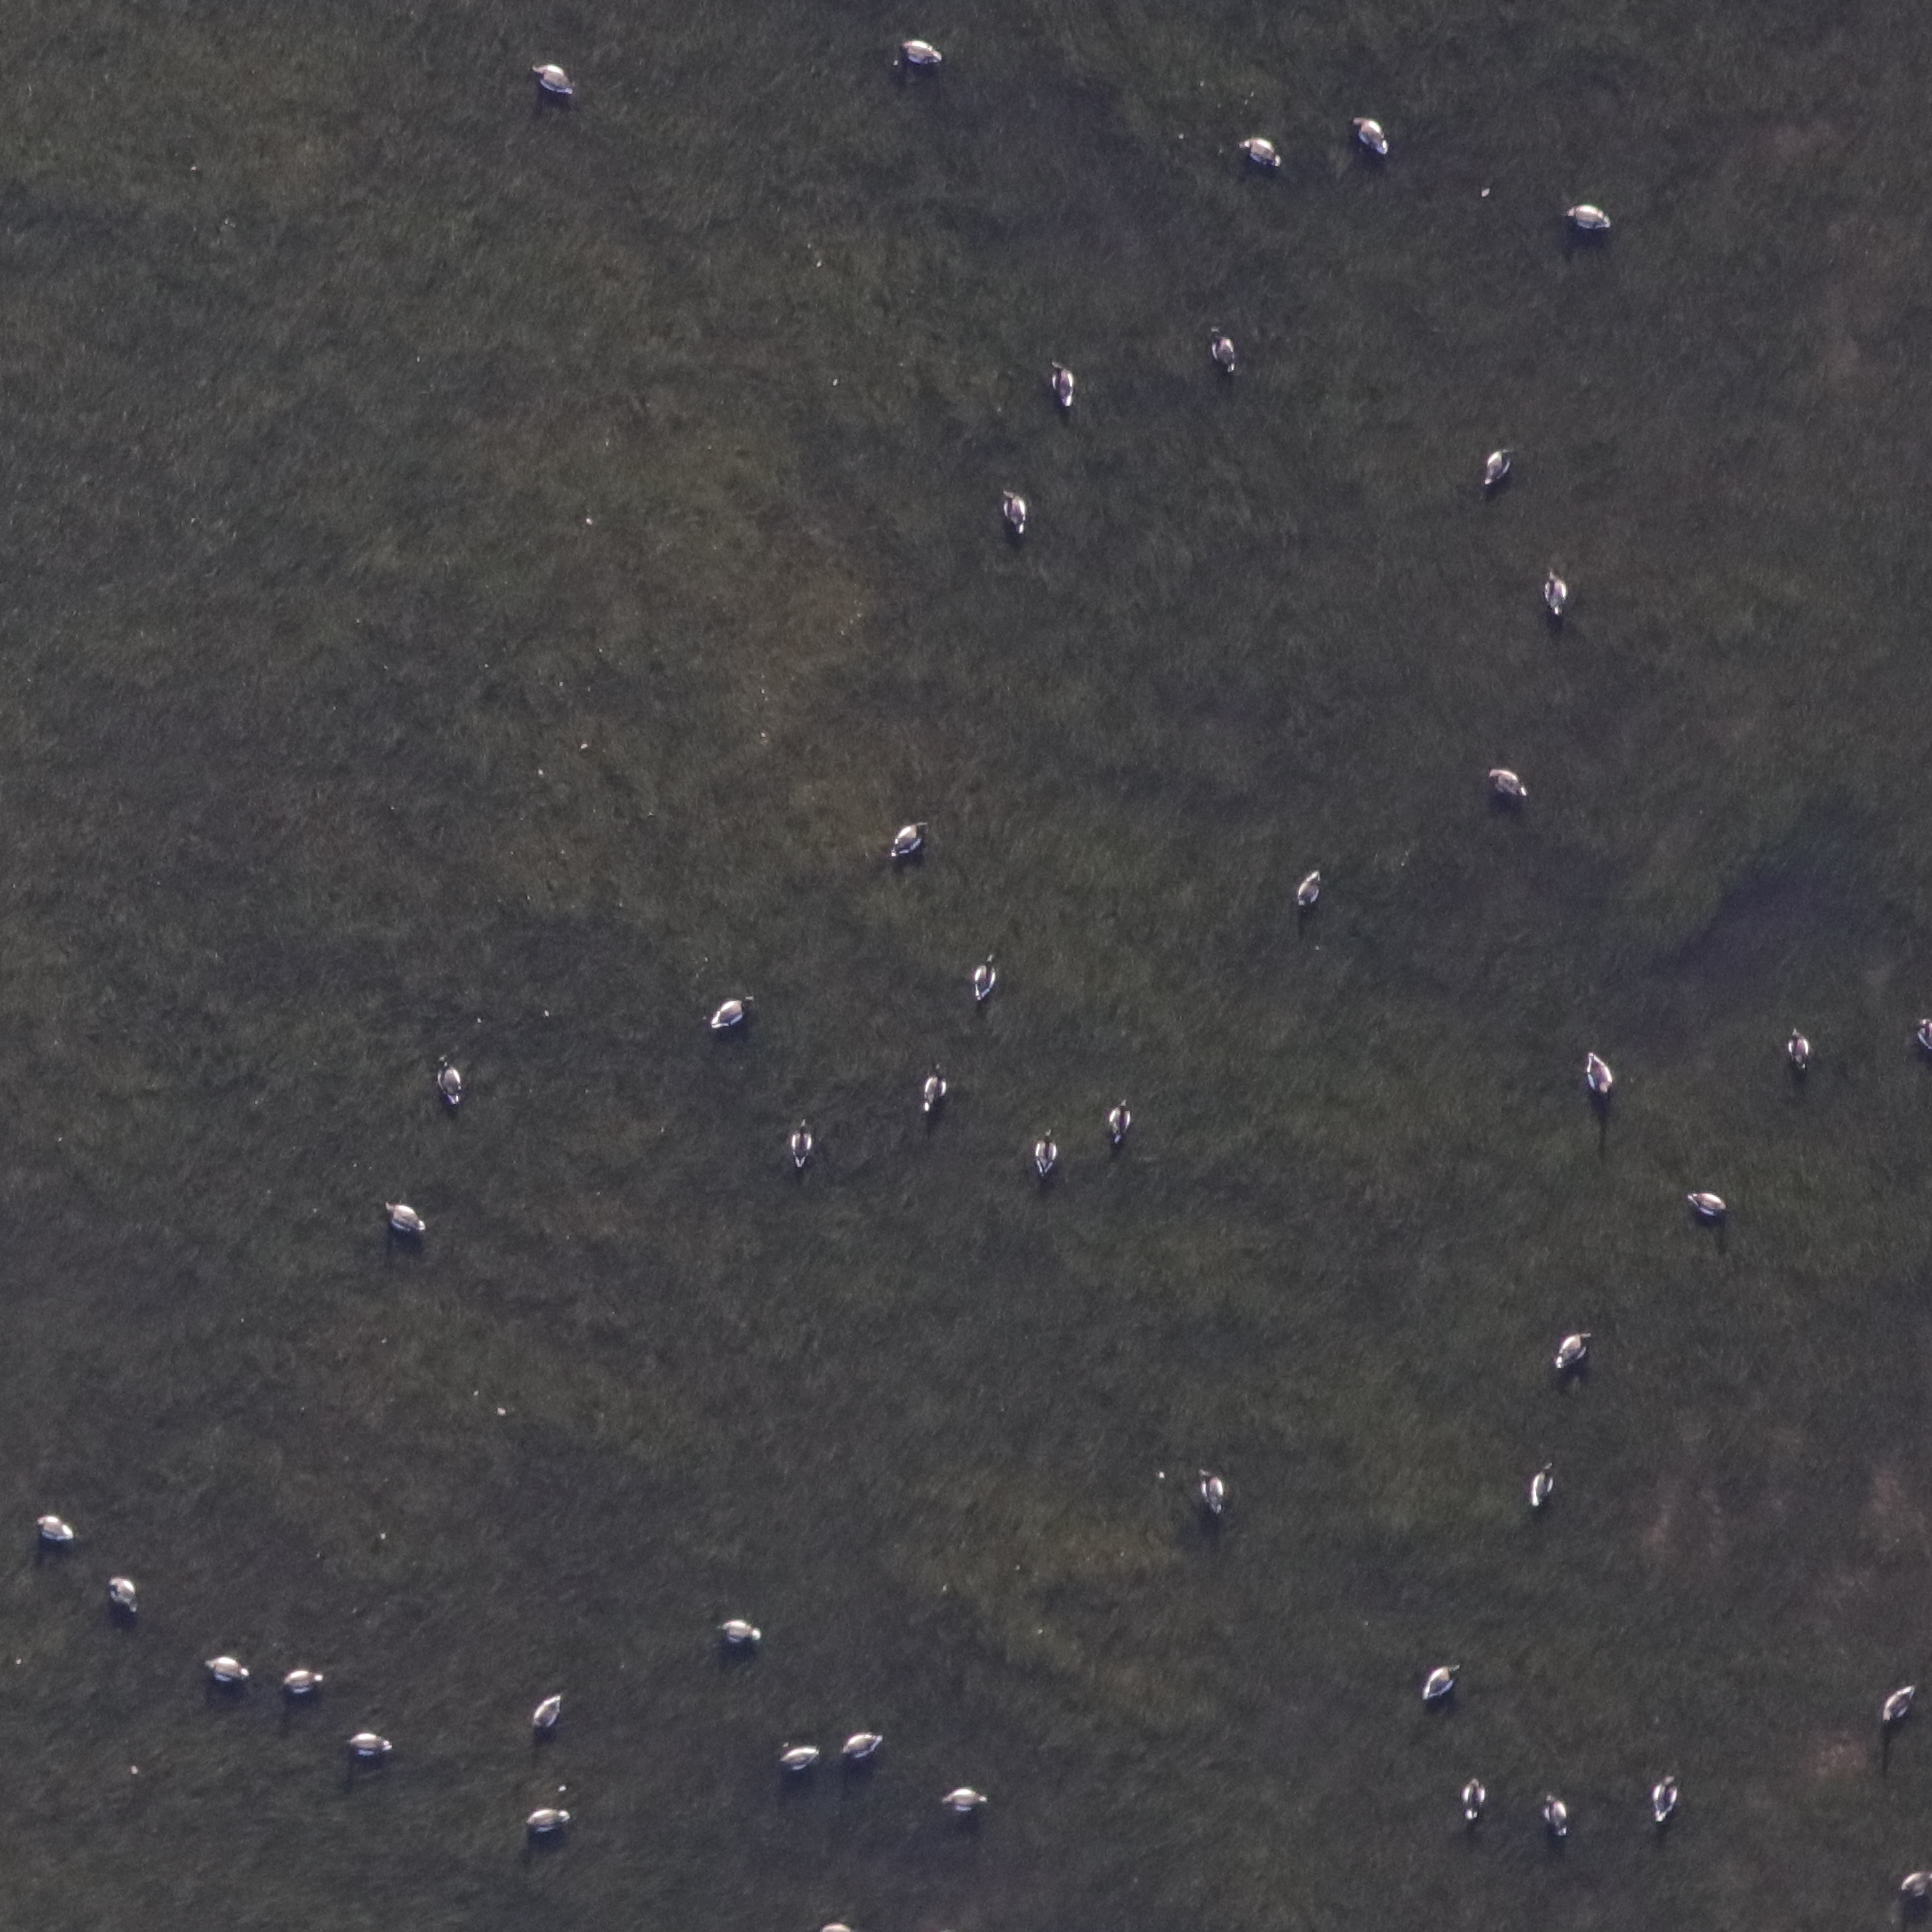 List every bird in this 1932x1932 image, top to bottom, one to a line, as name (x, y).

brant (919, 53)
brant (555, 79)
brant (1369, 134)
brant (1262, 152)
brant (1586, 218)
brant (1225, 353)
brant (1064, 384)
brant (1497, 467)
brant (1014, 511)
brant (1556, 592)
brant (1508, 783)
brant (907, 841)
brant (1309, 891)
brant (985, 980)
brant (731, 1014)
brant (1798, 1050)
brant (1599, 1074)
brant (449, 1079)
brant (935, 1090)
brant (1119, 1121)
brant (801, 1146)
brant (1045, 1154)
brant (1709, 1202)
brant (405, 1217)
brant (1572, 1347)
brant (1541, 1484)
brant (1212, 1490)
brant (53, 1528)
brant (123, 1592)
brant (740, 1632)
brant (226, 1667)
brant (302, 1680)
brant (1440, 1680)
brant (1897, 1706)
brant (548, 1713)
brant (368, 1745)
brant (862, 1746)
brant (799, 1756)
brant (1474, 1798)
brant (1664, 1798)
brant (965, 1799)
brant (1557, 1813)
brant (545, 1818)
brant (1919, 1883)